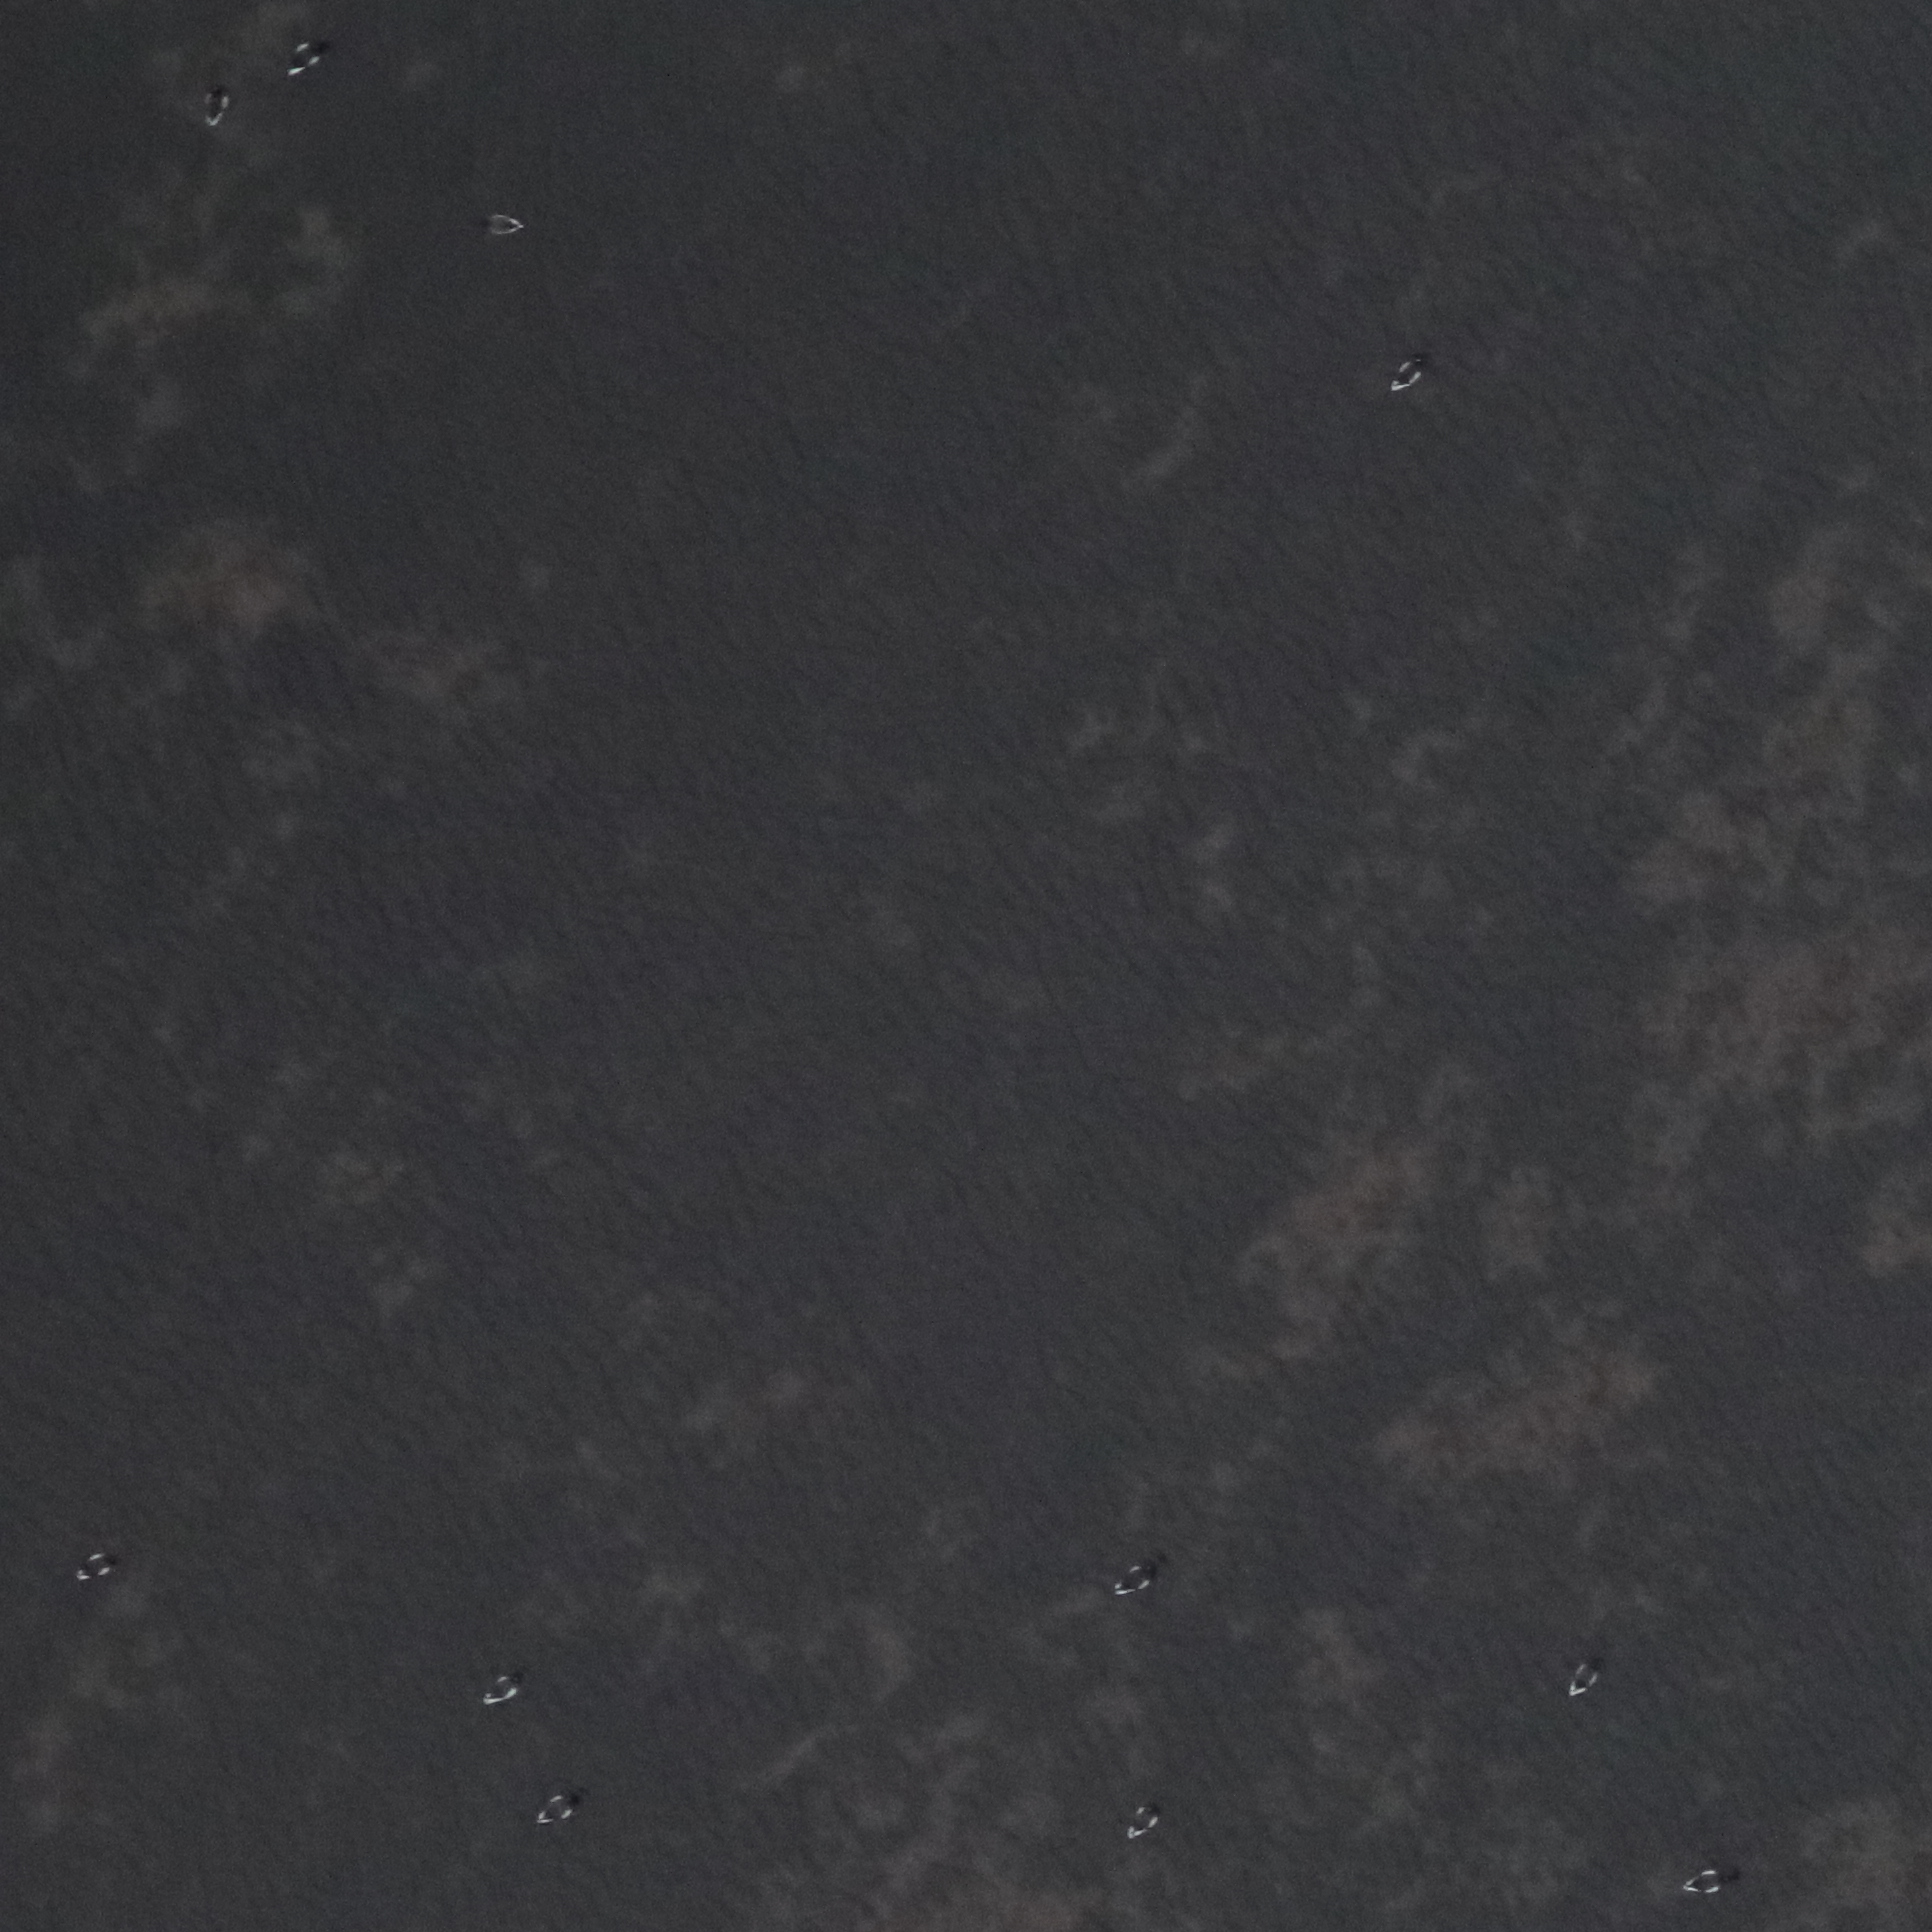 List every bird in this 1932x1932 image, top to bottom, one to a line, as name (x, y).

brant (306, 59)
brant (218, 106)
brant (502, 225)
brant (1408, 375)
brant (96, 1567)
brant (1135, 1578)
brant (1583, 1676)
brant (504, 1688)
brant (559, 1808)
brant (1144, 1818)
brant (1705, 1881)